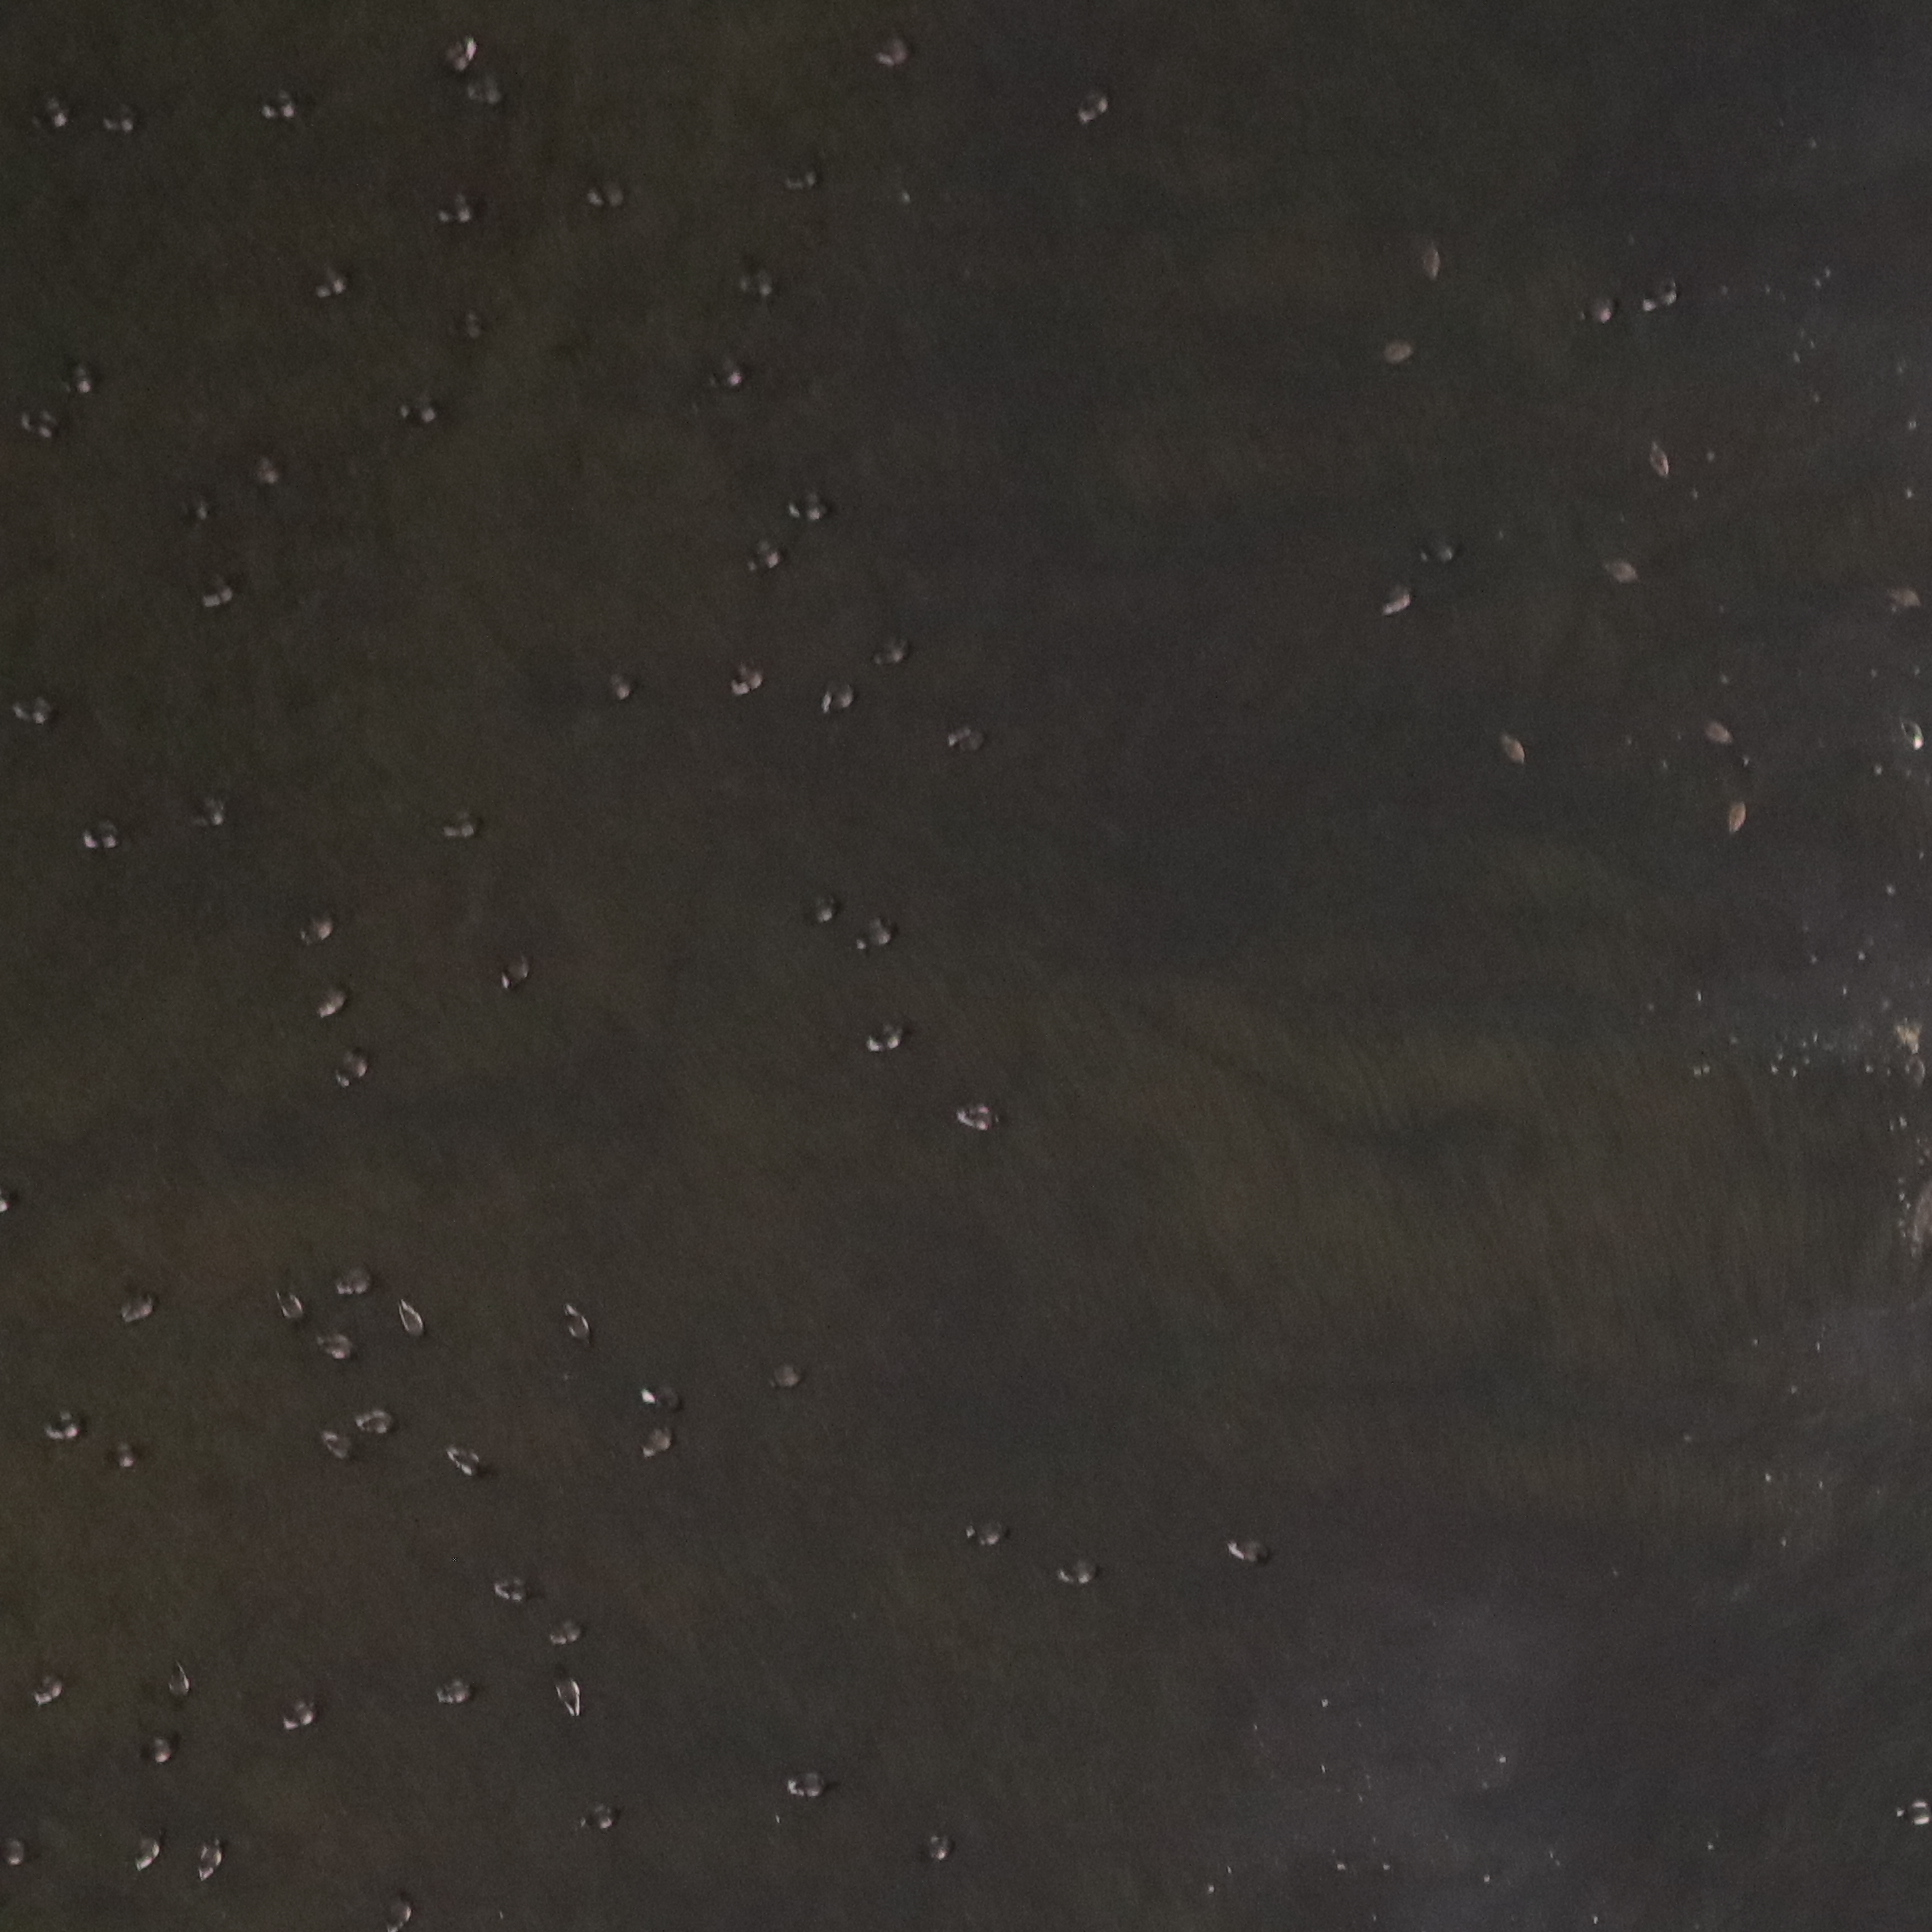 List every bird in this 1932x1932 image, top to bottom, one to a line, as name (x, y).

brant (887, 51)
brant (465, 56)
brant (480, 94)
brant (281, 101)
brant (1094, 105)
brant (51, 108)
brant (119, 119)
brant (797, 177)
brant (615, 196)
brant (451, 214)
other bird (1433, 265)
brant (329, 285)
brant (756, 285)
brant (1662, 295)
brant (1601, 310)
brant (462, 326)
other bird (1391, 353)
brant (74, 376)
brant (728, 379)
brant (417, 409)
brant (38, 422)
other bird (1659, 463)
brant (272, 470)
brant (806, 506)
brant (194, 509)
brant (1435, 547)
brant (768, 557)
other bird (1627, 575)
brant (217, 582)
brant (1393, 600)
other bird (1909, 600)
brant (882, 653)
brant (744, 677)
brant (621, 686)
brant (844, 700)
brant (45, 709)
other bird (1915, 732)
other bird (1719, 734)
brant (970, 743)
other bird (1512, 746)
brant (213, 811)
other bird (1742, 819)
brant (458, 828)
brant (105, 836)
brant (825, 907)
brant (319, 933)
brant (877, 933)
brant (513, 971)
brant (335, 1004)
other bird (1911, 1036)
brant (886, 1038)
brant (353, 1068)
other bird (1914, 1074)
brant (978, 1118)
brant (353, 1280)
brant (293, 1305)
brant (140, 1315)
brant (412, 1321)
brant (577, 1326)
brant (338, 1345)
brant (783, 1374)
brant (657, 1401)
brant (374, 1421)
brant (64, 1428)
brant (658, 1440)
brant (336, 1442)
brant (124, 1455)
brant (467, 1462)
brant (992, 1533)
brant (1247, 1551)
brant (1079, 1573)
brant (512, 1590)
brant (567, 1631)
brant (178, 1681)
brant (48, 1684)
brant (457, 1690)
brant (567, 1693)
brant (299, 1711)
brant (160, 1750)
brant (807, 1785)
brant (1918, 1813)
brant (602, 1818)
brant (937, 1848)
brant (13, 1849)
brant (142, 1856)
brant (210, 1860)
brant (401, 1913)